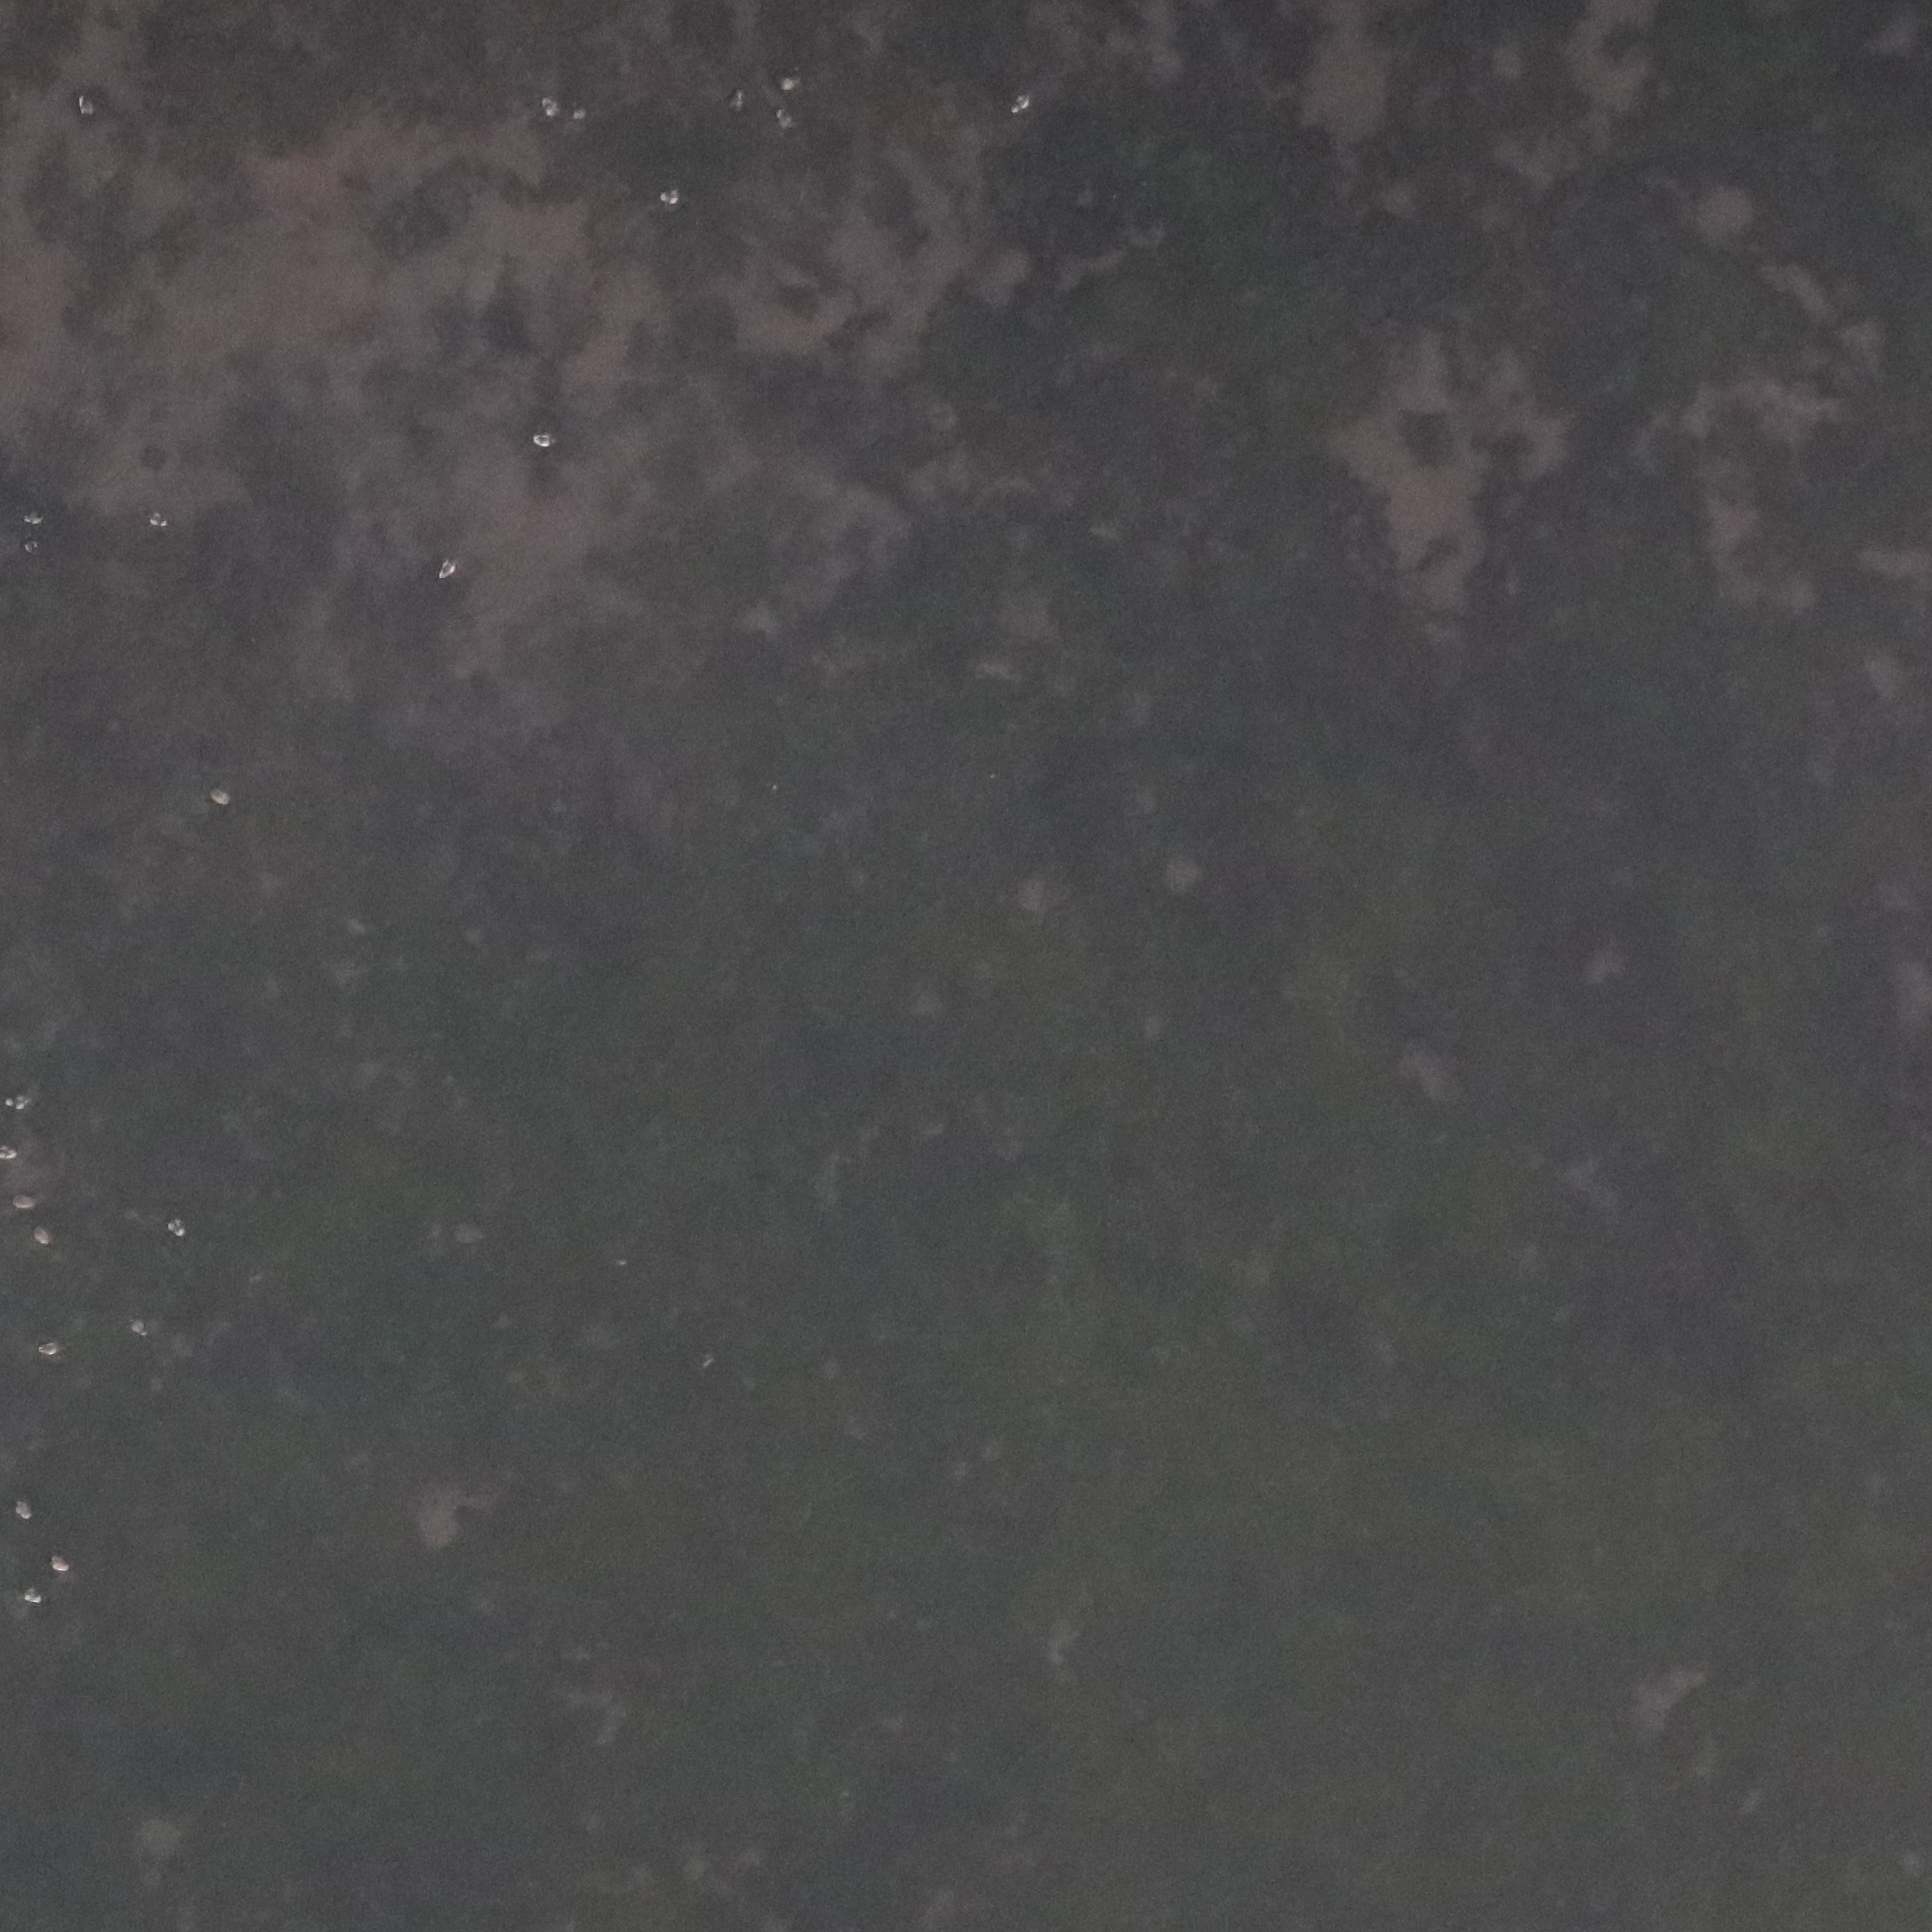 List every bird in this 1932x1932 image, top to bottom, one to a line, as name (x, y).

brant (791, 79)
brant (740, 101)
brant (1024, 101)
brant (86, 106)
brant (553, 109)
brant (783, 113)
brant (583, 114)
brant (670, 198)
brant (542, 439)
brant (33, 516)
brant (156, 519)
brant (29, 546)
brant (447, 569)
Canada goose (219, 798)
brant (18, 1100)
brant (5, 1155)
Canada goose (23, 1201)
brant (179, 1228)
Canada goose (45, 1236)
brant (139, 1327)
brant (49, 1348)
brant (24, 1509)
brant (59, 1565)
brant (32, 1595)